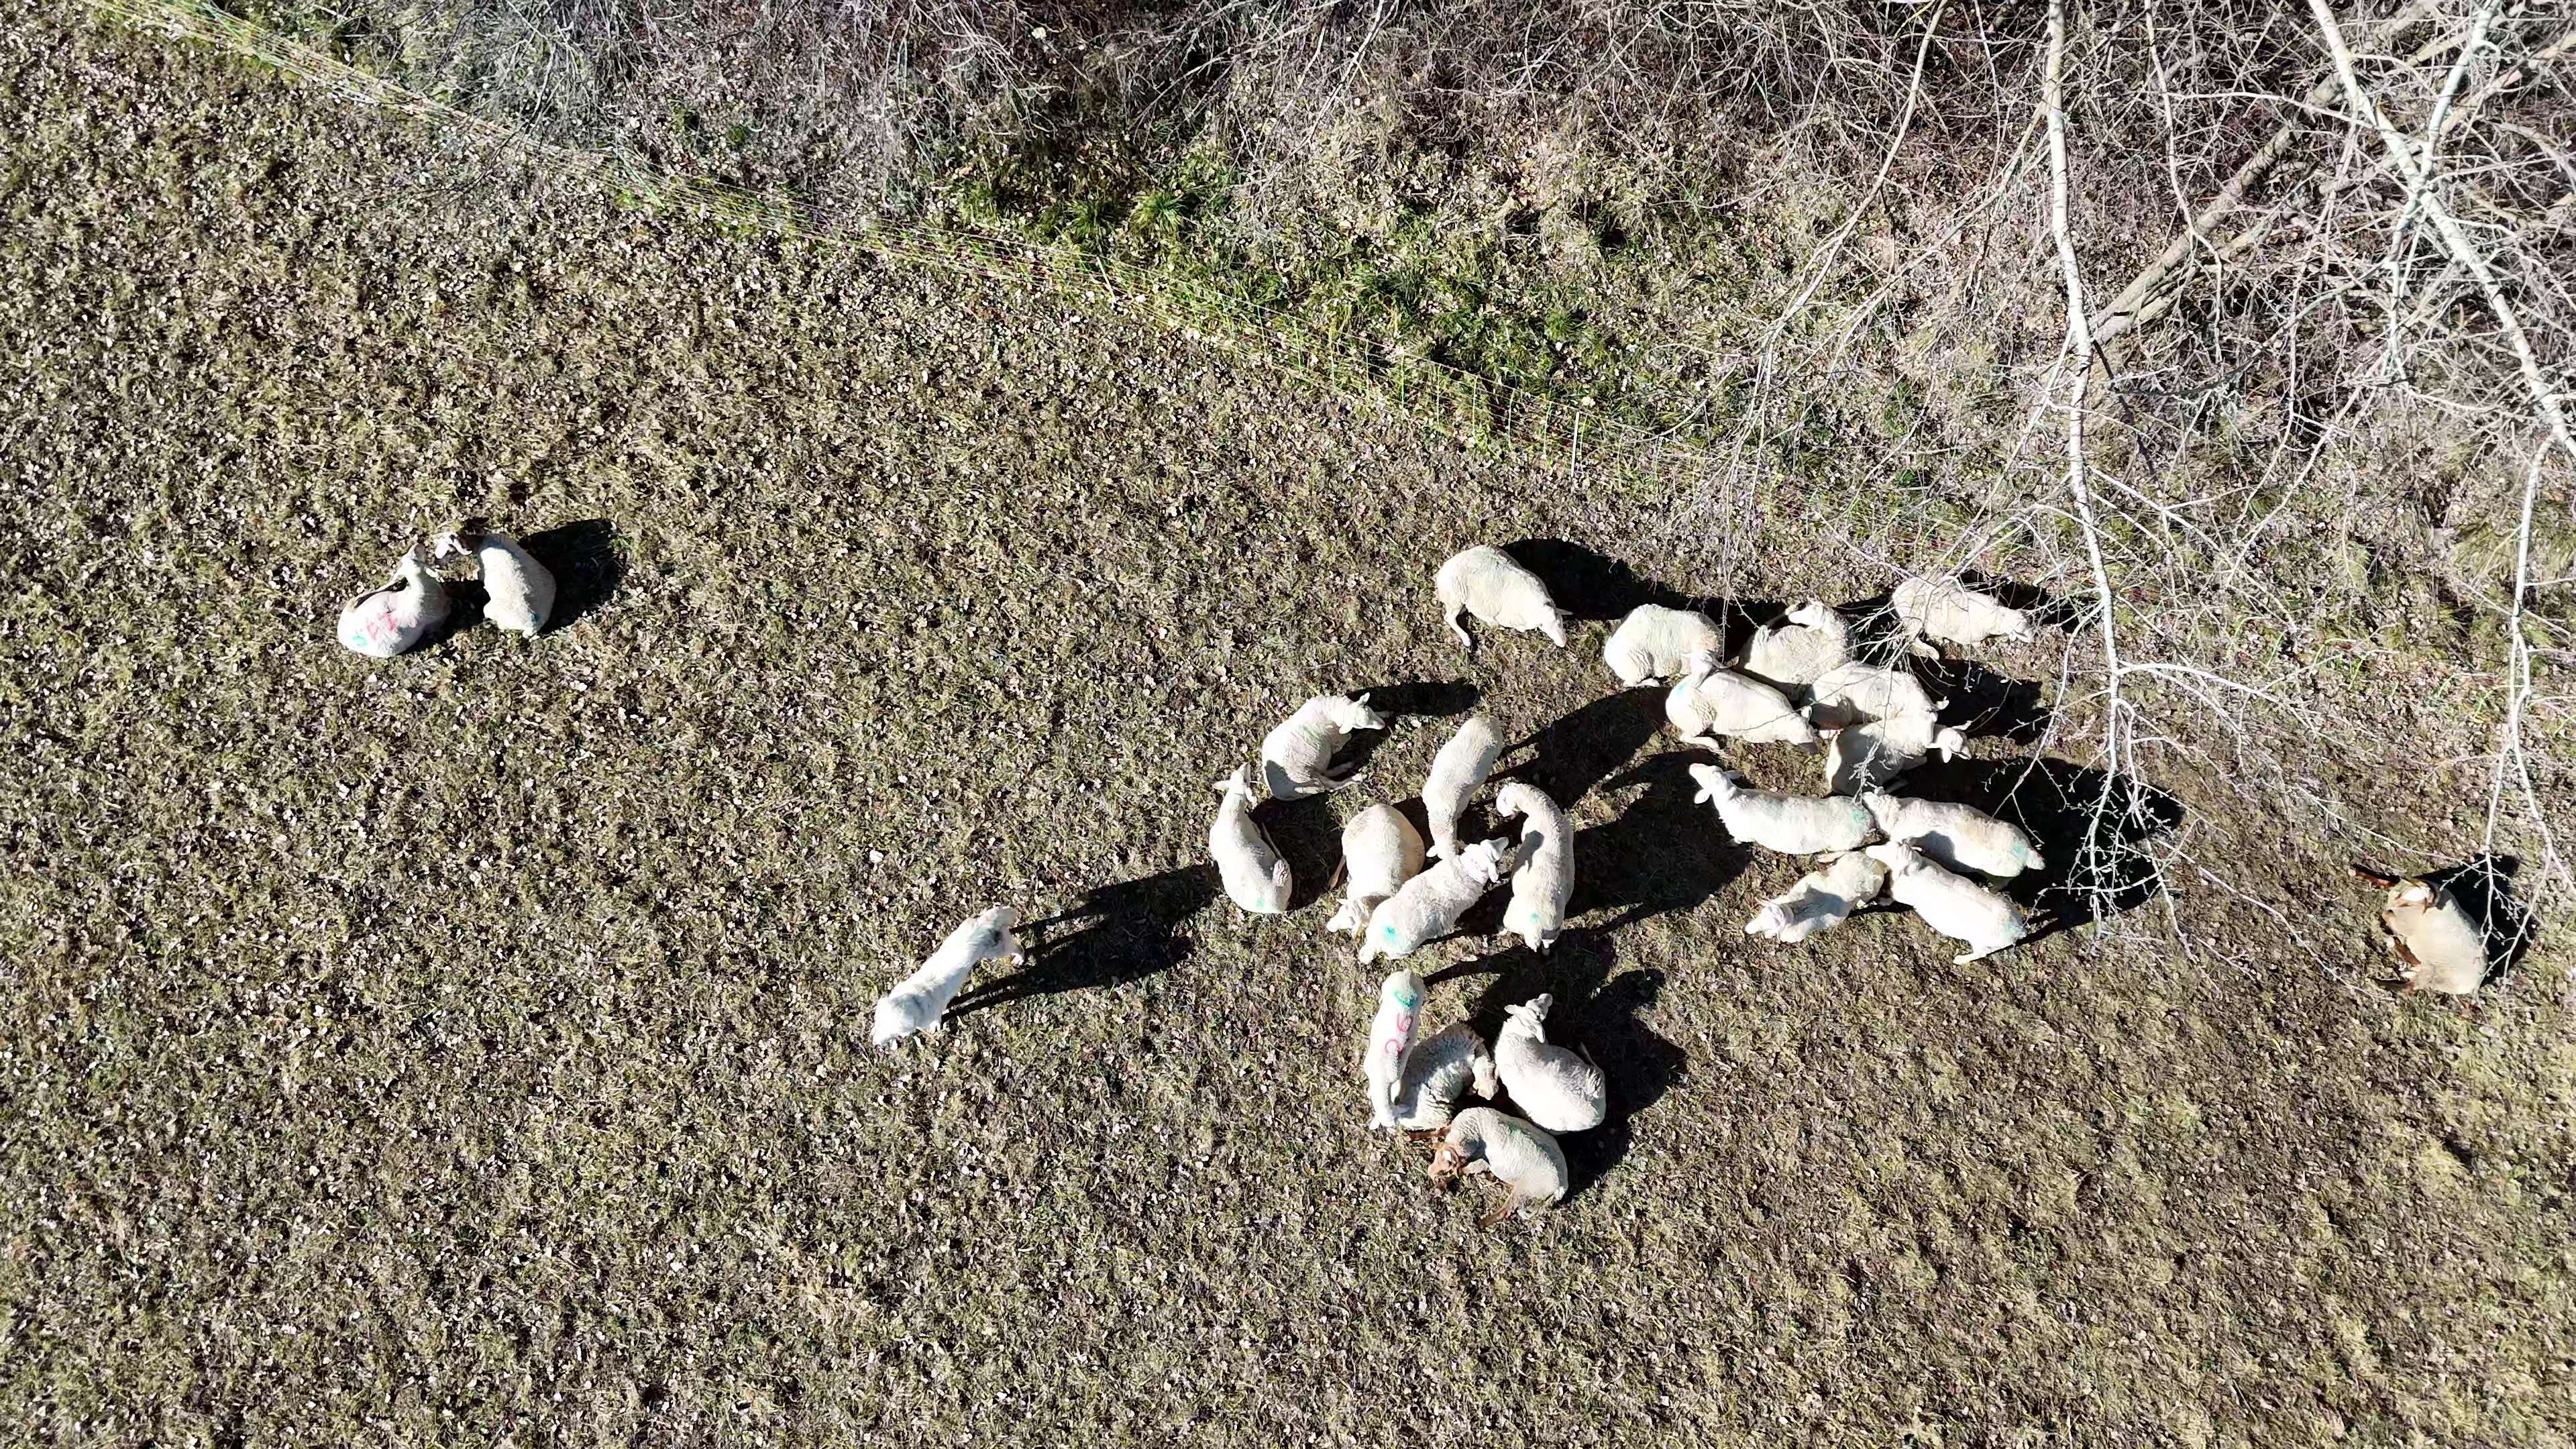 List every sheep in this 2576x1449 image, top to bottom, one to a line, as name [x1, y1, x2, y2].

sheep [429, 531, 556, 639]
sheep [337, 544, 453, 658]
sheep [1436, 544, 1572, 647]
sheep [1893, 574, 2035, 660]
sheep [1743, 602, 1854, 687]
sheep [1604, 603, 1727, 687]
sheep [1802, 661, 1949, 745]
sheep [1664, 668, 1818, 751]
sheep [1261, 692, 1389, 799]
sheep [1419, 712, 1504, 862]
sheep [1823, 720, 1974, 792]
sheep [1207, 763, 1294, 915]
sheep [1689, 764, 1874, 861]
sheep [1496, 783, 1578, 956]
sheep [1861, 787, 2045, 887]
sheep [1328, 804, 1424, 935]
sheep [1361, 836, 1509, 965]
sheep [1866, 842, 2026, 965]
sheep [1745, 851, 1882, 943]
sheep [2379, 876, 2495, 999]
sheep [1363, 968, 1424, 1132]
sheep [1496, 993, 1606, 1131]
sheep [1394, 1024, 1499, 1128]
sheep [1431, 1107, 1568, 1223]